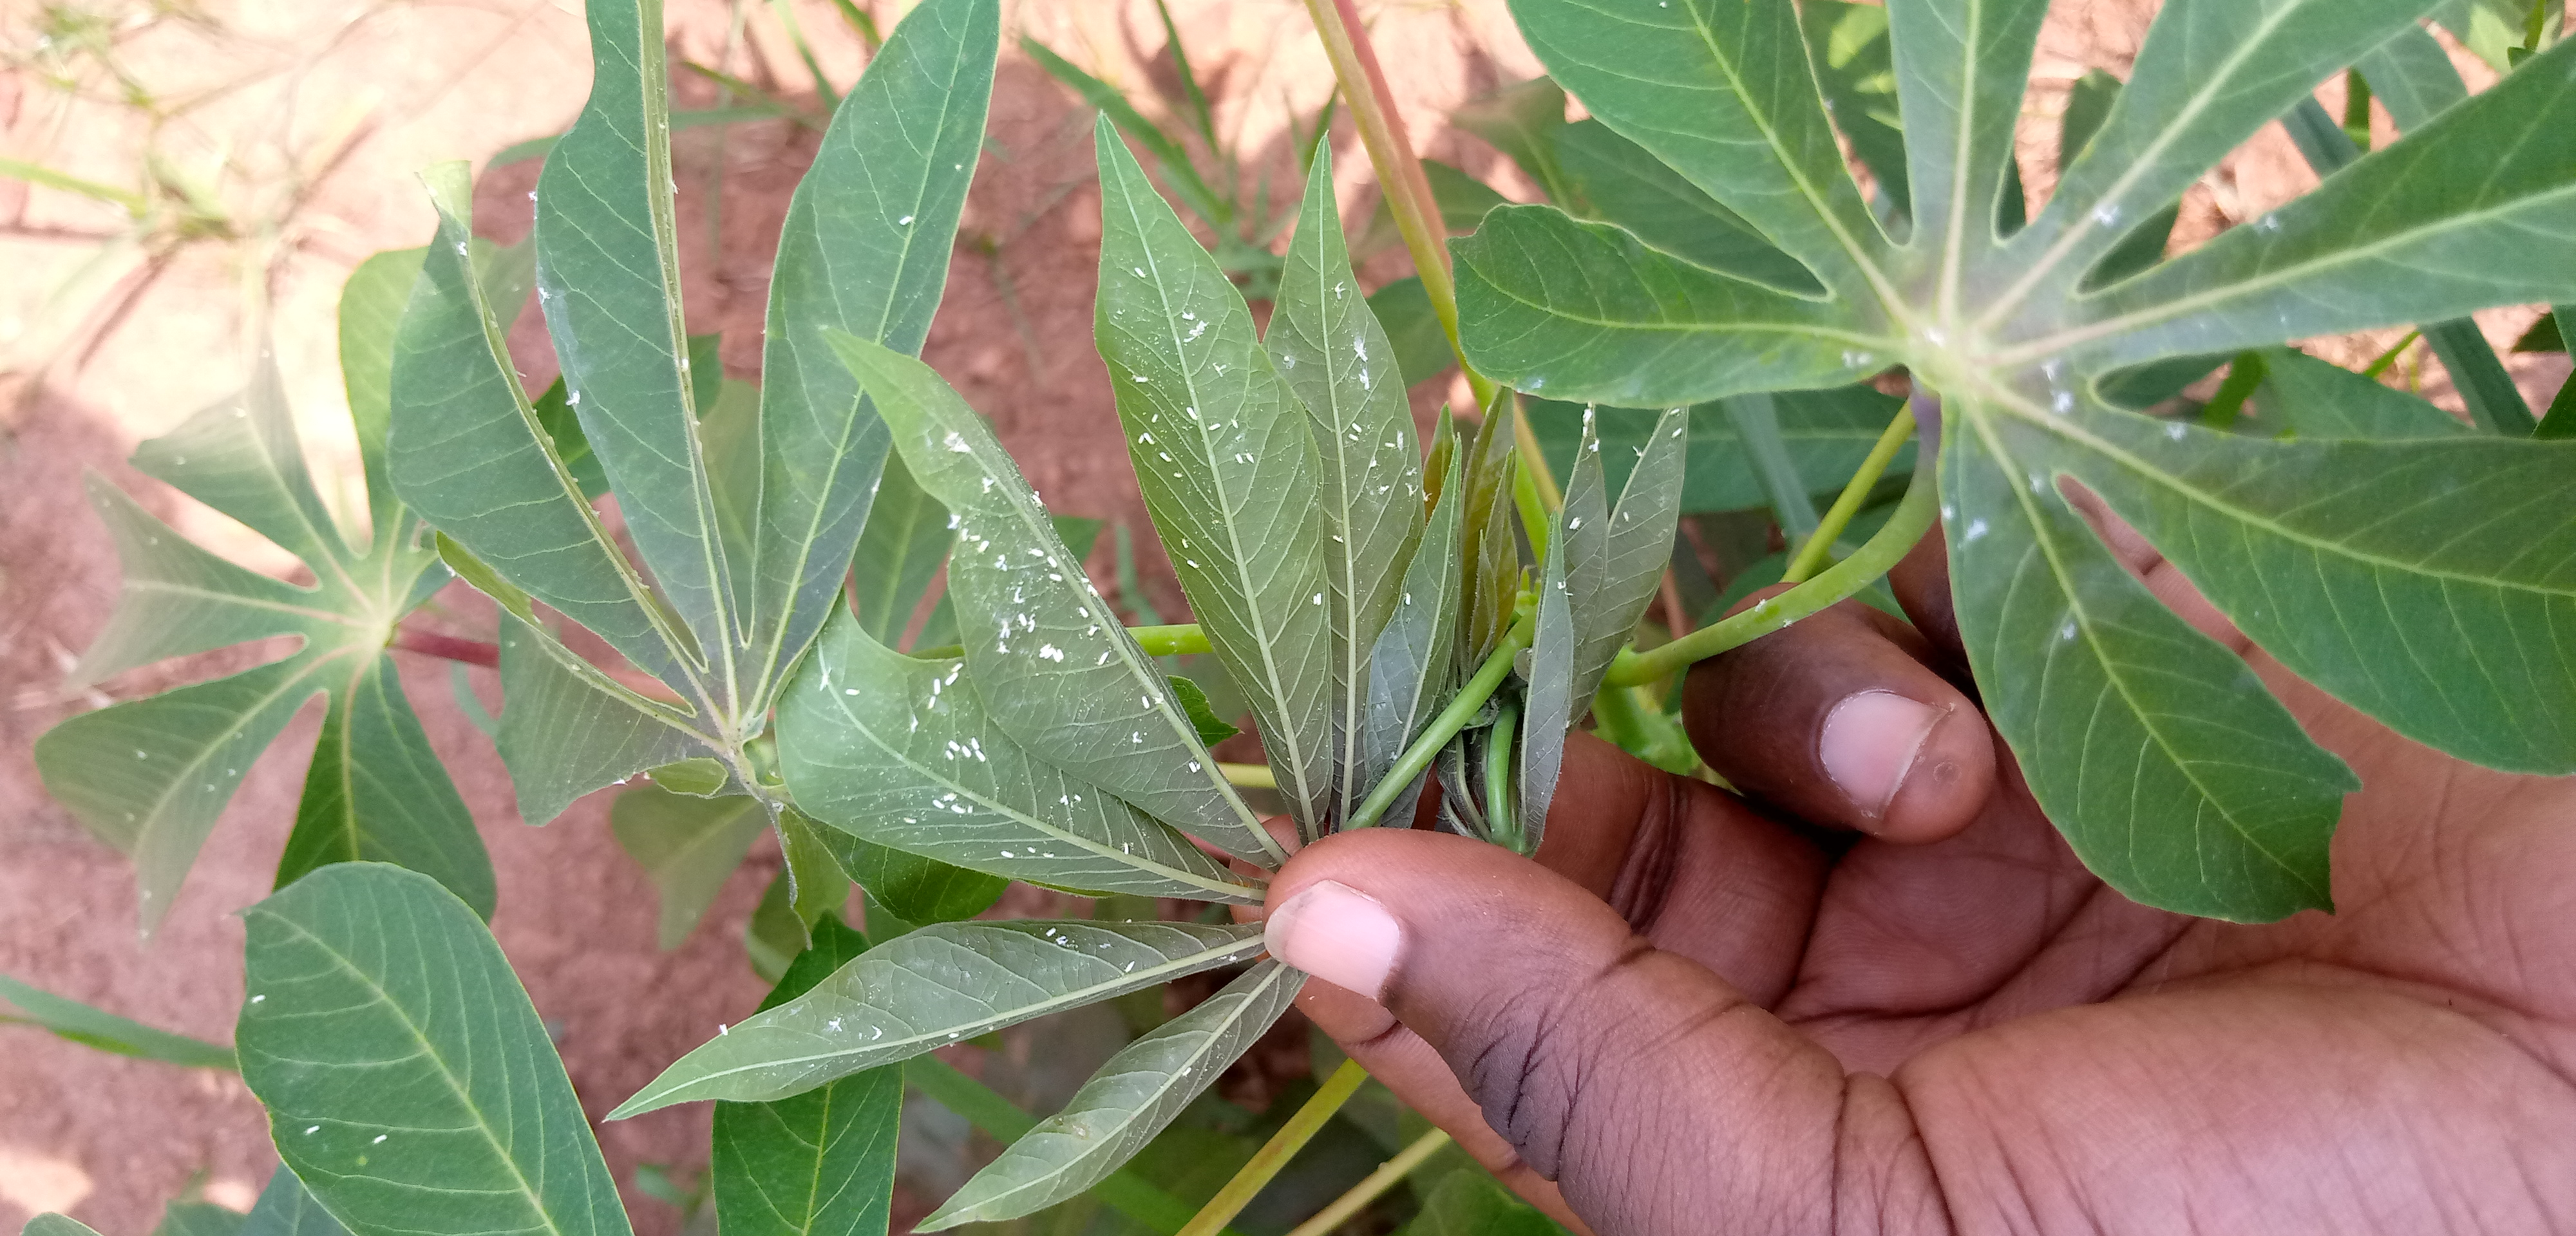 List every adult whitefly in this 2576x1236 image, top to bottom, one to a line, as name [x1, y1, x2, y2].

whitefly [524, 188, 540, 207]
whitefly [897, 212, 918, 229]
whitefly [455, 239, 471, 260]
whitefly [1133, 265, 1150, 280]
whitefly [1332, 279, 1347, 301]
whitefly [535, 283, 554, 307]
whitefly [1178, 307, 1199, 321]
whitefly [1196, 319, 1210, 330]
whitefly [1182, 328, 1204, 344]
whitefly [1352, 336, 1372, 363]
whitefly [678, 354, 690, 377]
whitefly [1210, 360, 1231, 380]
whitefly [1357, 367, 1374, 391]
whitefly [1132, 372, 1150, 386]
whitefly [563, 388, 582, 407]
whitefly [1185, 405, 1200, 422]
whitefly [1669, 406, 1684, 418]
whitefly [1581, 407, 1594, 426]
whitefly [1148, 411, 1159, 425]
whitefly [1229, 418, 1242, 429]
whitefly [1349, 420, 1363, 435]
whitefly [1206, 421, 1223, 433]
whitefly [1581, 426, 1589, 437]
whitefly [1670, 426, 1682, 443]
whitefly [1396, 427, 1408, 453]
whitefly [943, 429, 960, 446]
whitefly [1143, 429, 1154, 445]
whitefly [1345, 430, 1361, 442]
whitefly [1137, 433, 1144, 446]
whitefly [1587, 437, 1600, 454]
whitefly [1381, 439, 1395, 449]
whitefly [950, 440, 971, 453]
whitefly [1157, 449, 1172, 464]
whitefly [1234, 451, 1244, 466]
whitefly [1245, 451, 1256, 465]
whitefly [1367, 452, 1381, 469]
whitefly [1404, 464, 1418, 479]
whitefly [1171, 469, 1185, 481]
whitefly [978, 474, 996, 496]
whitefly [1405, 482, 1419, 500]
whitefly [1377, 485, 1390, 496]
whitefly [1421, 487, 1434, 504]
whitefly [1031, 492, 1046, 510]
whitefly [1621, 509, 1632, 523]
whitefly [945, 512, 961, 530]
whitefly [1567, 514, 1581, 532]
whitefly [1574, 520, 1582, 530]
whitefly [959, 526, 970, 543]
whitefly [969, 533, 981, 544]
whitefly [1331, 534, 1347, 544]
whitefly [1179, 536, 1192, 550]
whitefly [978, 538, 990, 556]
whitefly [1025, 547, 1045, 559]
whitefly [992, 552, 1007, 569]
whitefly [1046, 554, 1059, 570]
whitefly [1186, 557, 1202, 571]
whitefly [1048, 571, 1063, 585]
whitefly [1079, 576, 1092, 584]
whitefly [1555, 579, 1569, 591]
whitefly [1086, 583, 1100, 599]
whitefly [1010, 585, 1028, 606]
whitefly [1402, 590, 1414, 607]
whitefly [1316, 591, 1325, 608]
whitefly [1312, 594, 1316, 606]
whitefly [1076, 604, 1092, 620]
whitefly [1016, 611, 1027, 627]
whitefly [1027, 617, 1037, 634]
whitefly [997, 619, 1011, 639]
whitefly [1085, 622, 1100, 639]
whitefly [994, 640, 1012, 657]
whitefly [1040, 642, 1052, 652]
whitefly [1056, 648, 1066, 661]
whitefly [1046, 648, 1054, 661]
whitefly [1094, 648, 1113, 666]
whitefly [1038, 649, 1052, 660]
whitefly [951, 659, 965, 671]
whitefly [815, 663, 835, 691]
whitefly [944, 671, 962, 686]
whitefly [931, 675, 942, 695]
whitefly [840, 686, 863, 699]
whitefly [1153, 691, 1165, 707]
whitefly [1141, 693, 1153, 711]
whitefly [926, 694, 938, 711]
whitefly [1130, 728, 1144, 746]
whitefly [970, 735, 981, 751]
whitefly [945, 736, 961, 752]
whitefly [960, 742, 973, 760]
whitefly [943, 747, 955, 762]
whitefly [974, 749, 987, 764]
whitefly [1187, 759, 1197, 775]
whitefly [940, 791, 956, 803]
whitefly [1059, 792, 1070, 807]
whitefly [1072, 792, 1083, 803]
whitefly [930, 798, 946, 809]
whitefly [965, 802, 974, 816]
whitefly [949, 803, 967, 816]
whitefly [902, 814, 920, 828]
whitefly [1121, 840, 1132, 857]
whitefly [1025, 844, 1036, 857]
whitefly [1041, 848, 1056, 859]
whitefly [998, 849, 1016, 859]
whitefly [1124, 916, 1136, 925]
whitefly [1044, 926, 1057, 937]
whitefly [1054, 935, 1070, 944]
whitefly [1095, 941, 1113, 951]
whitefly [1226, 951, 1238, 964]
whitefly [1124, 959, 1135, 975]
whitefly [247, 991, 270, 1009]
whitefly [820, 1010, 848, 1036]
whitefly [712, 1019, 734, 1041]
whitefly [865, 1022, 884, 1045]
whitefly [946, 1031, 960, 1040]
whitefly [1181, 1065, 1193, 1078]
whitefly [302, 1120, 322, 1136]
whitefly [372, 1128, 390, 1151]